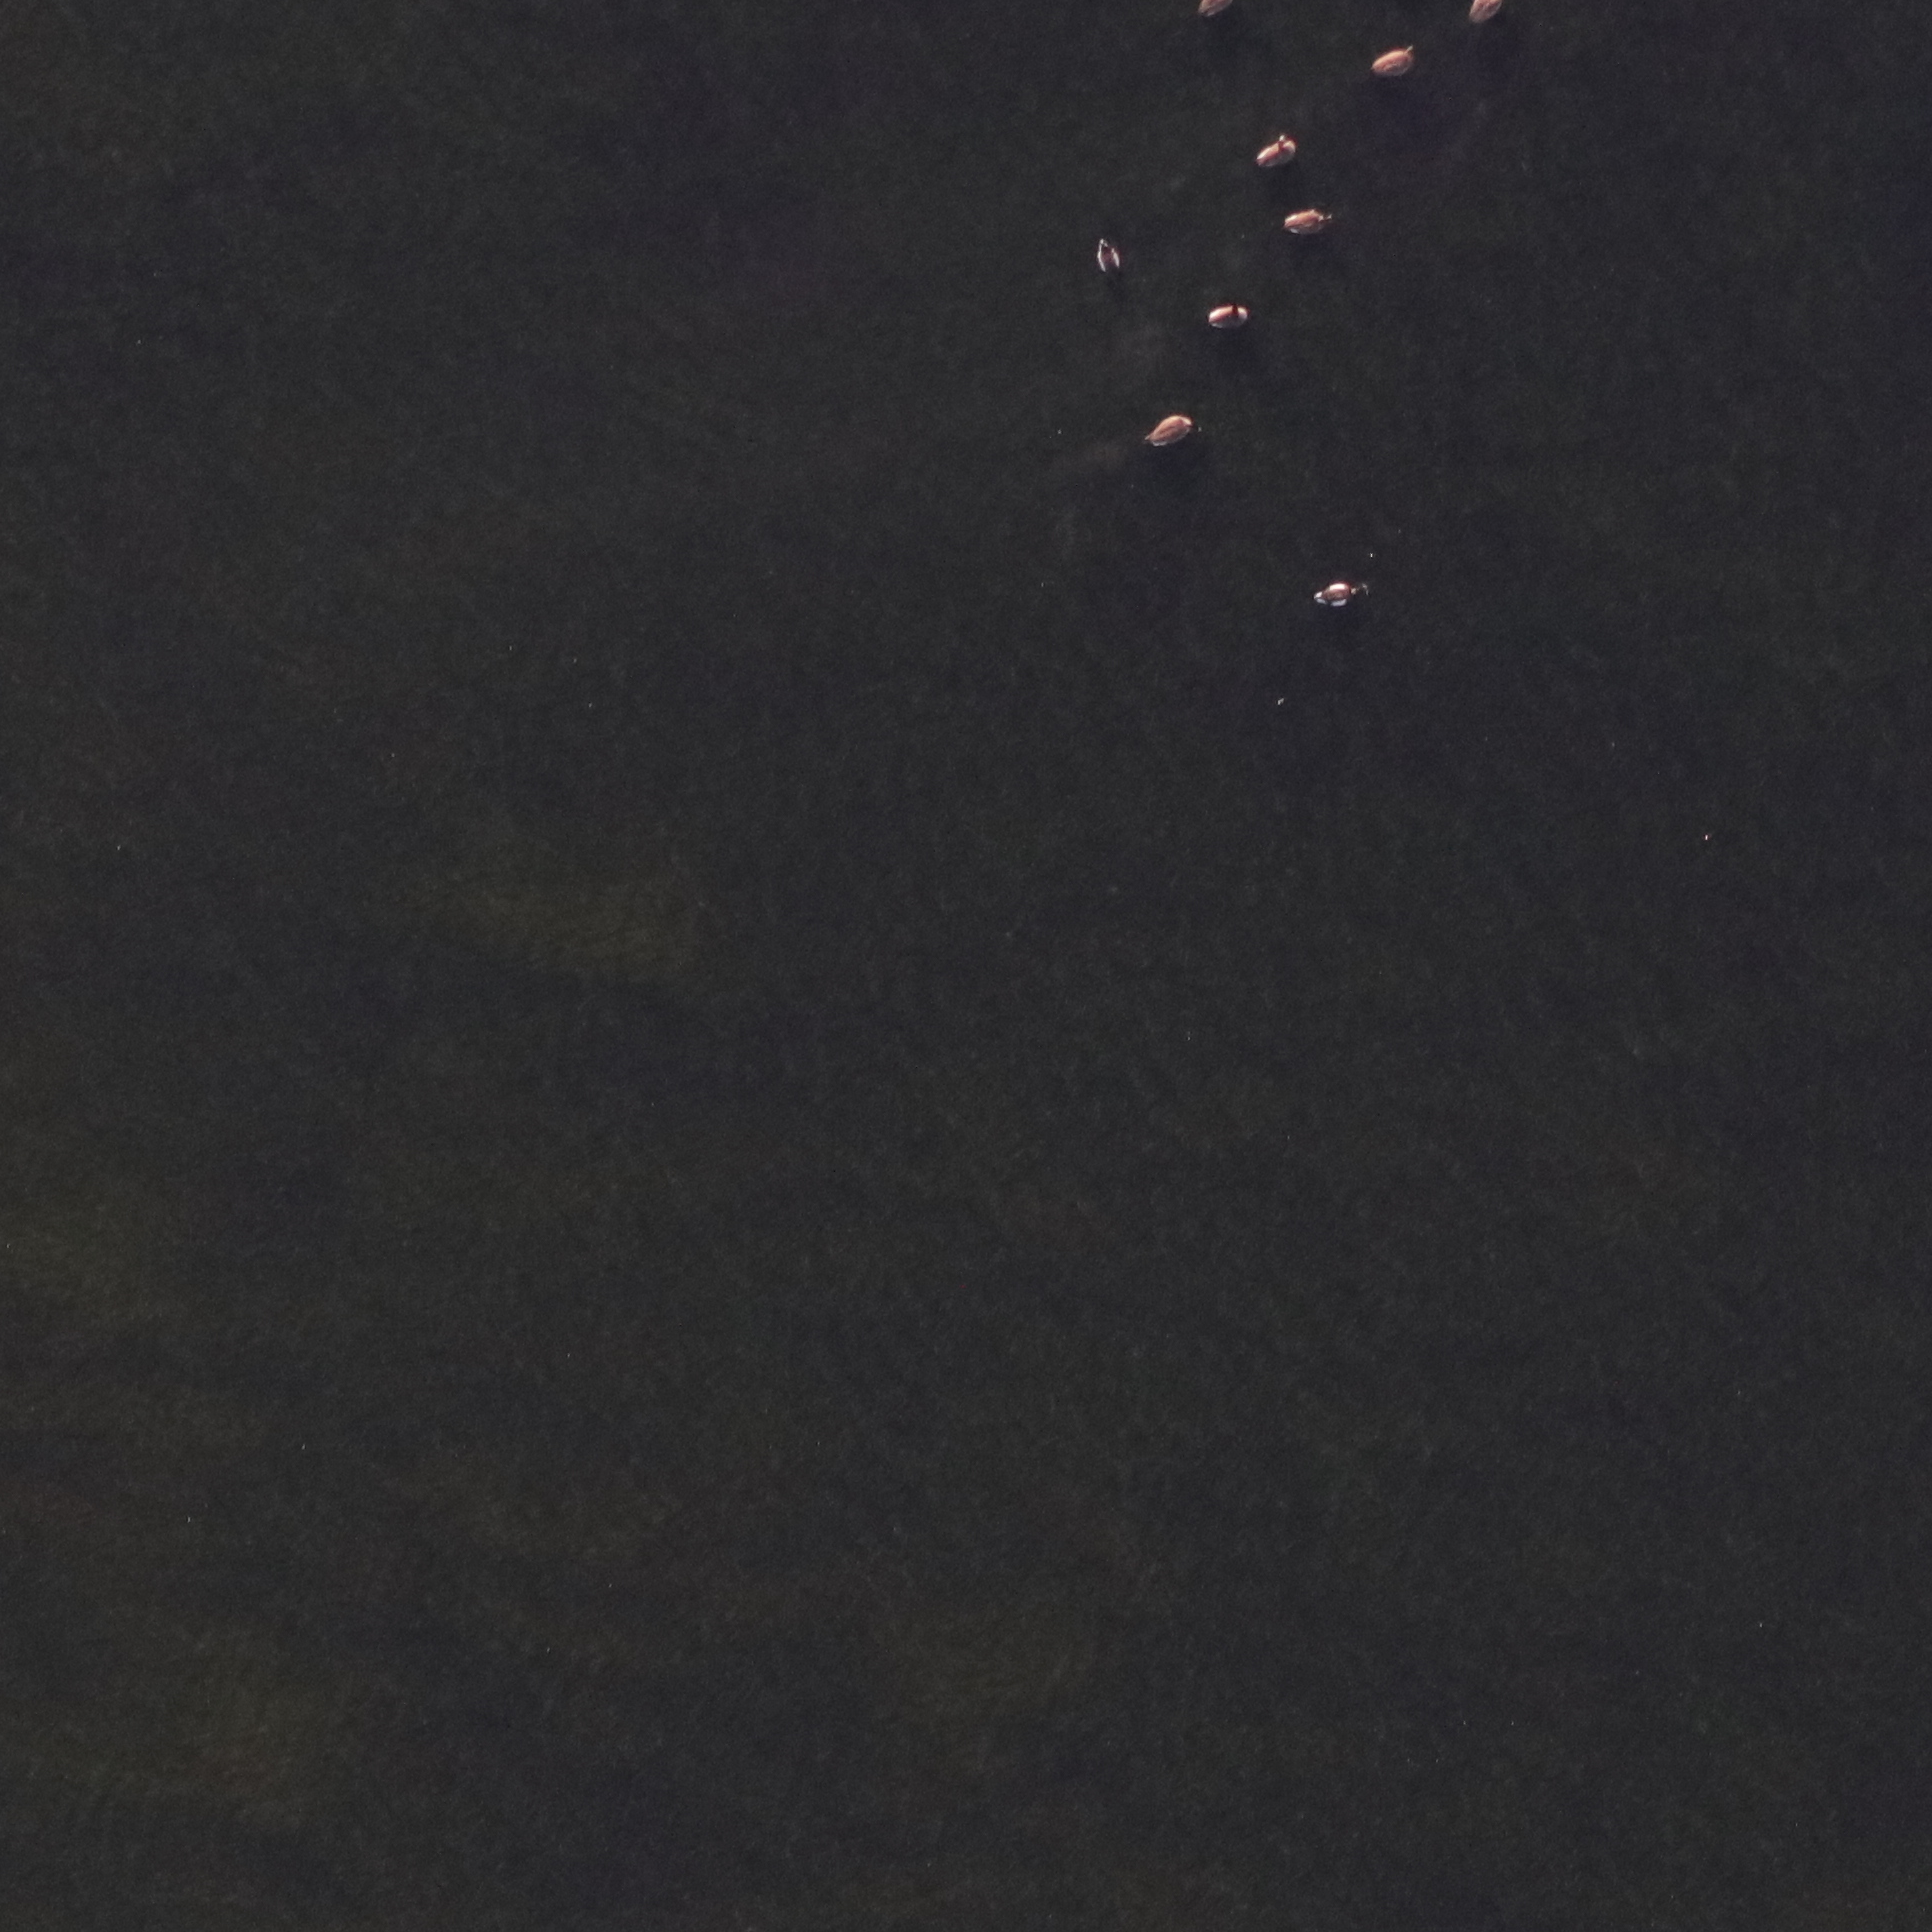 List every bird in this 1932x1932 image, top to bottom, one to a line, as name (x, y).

Canada goose (1487, 7)
Canada goose (1394, 64)
Canada goose (1277, 155)
Canada goose (1306, 221)
brant (1108, 258)
Canada goose (1225, 316)
Canada goose (1170, 433)
brant (1337, 594)